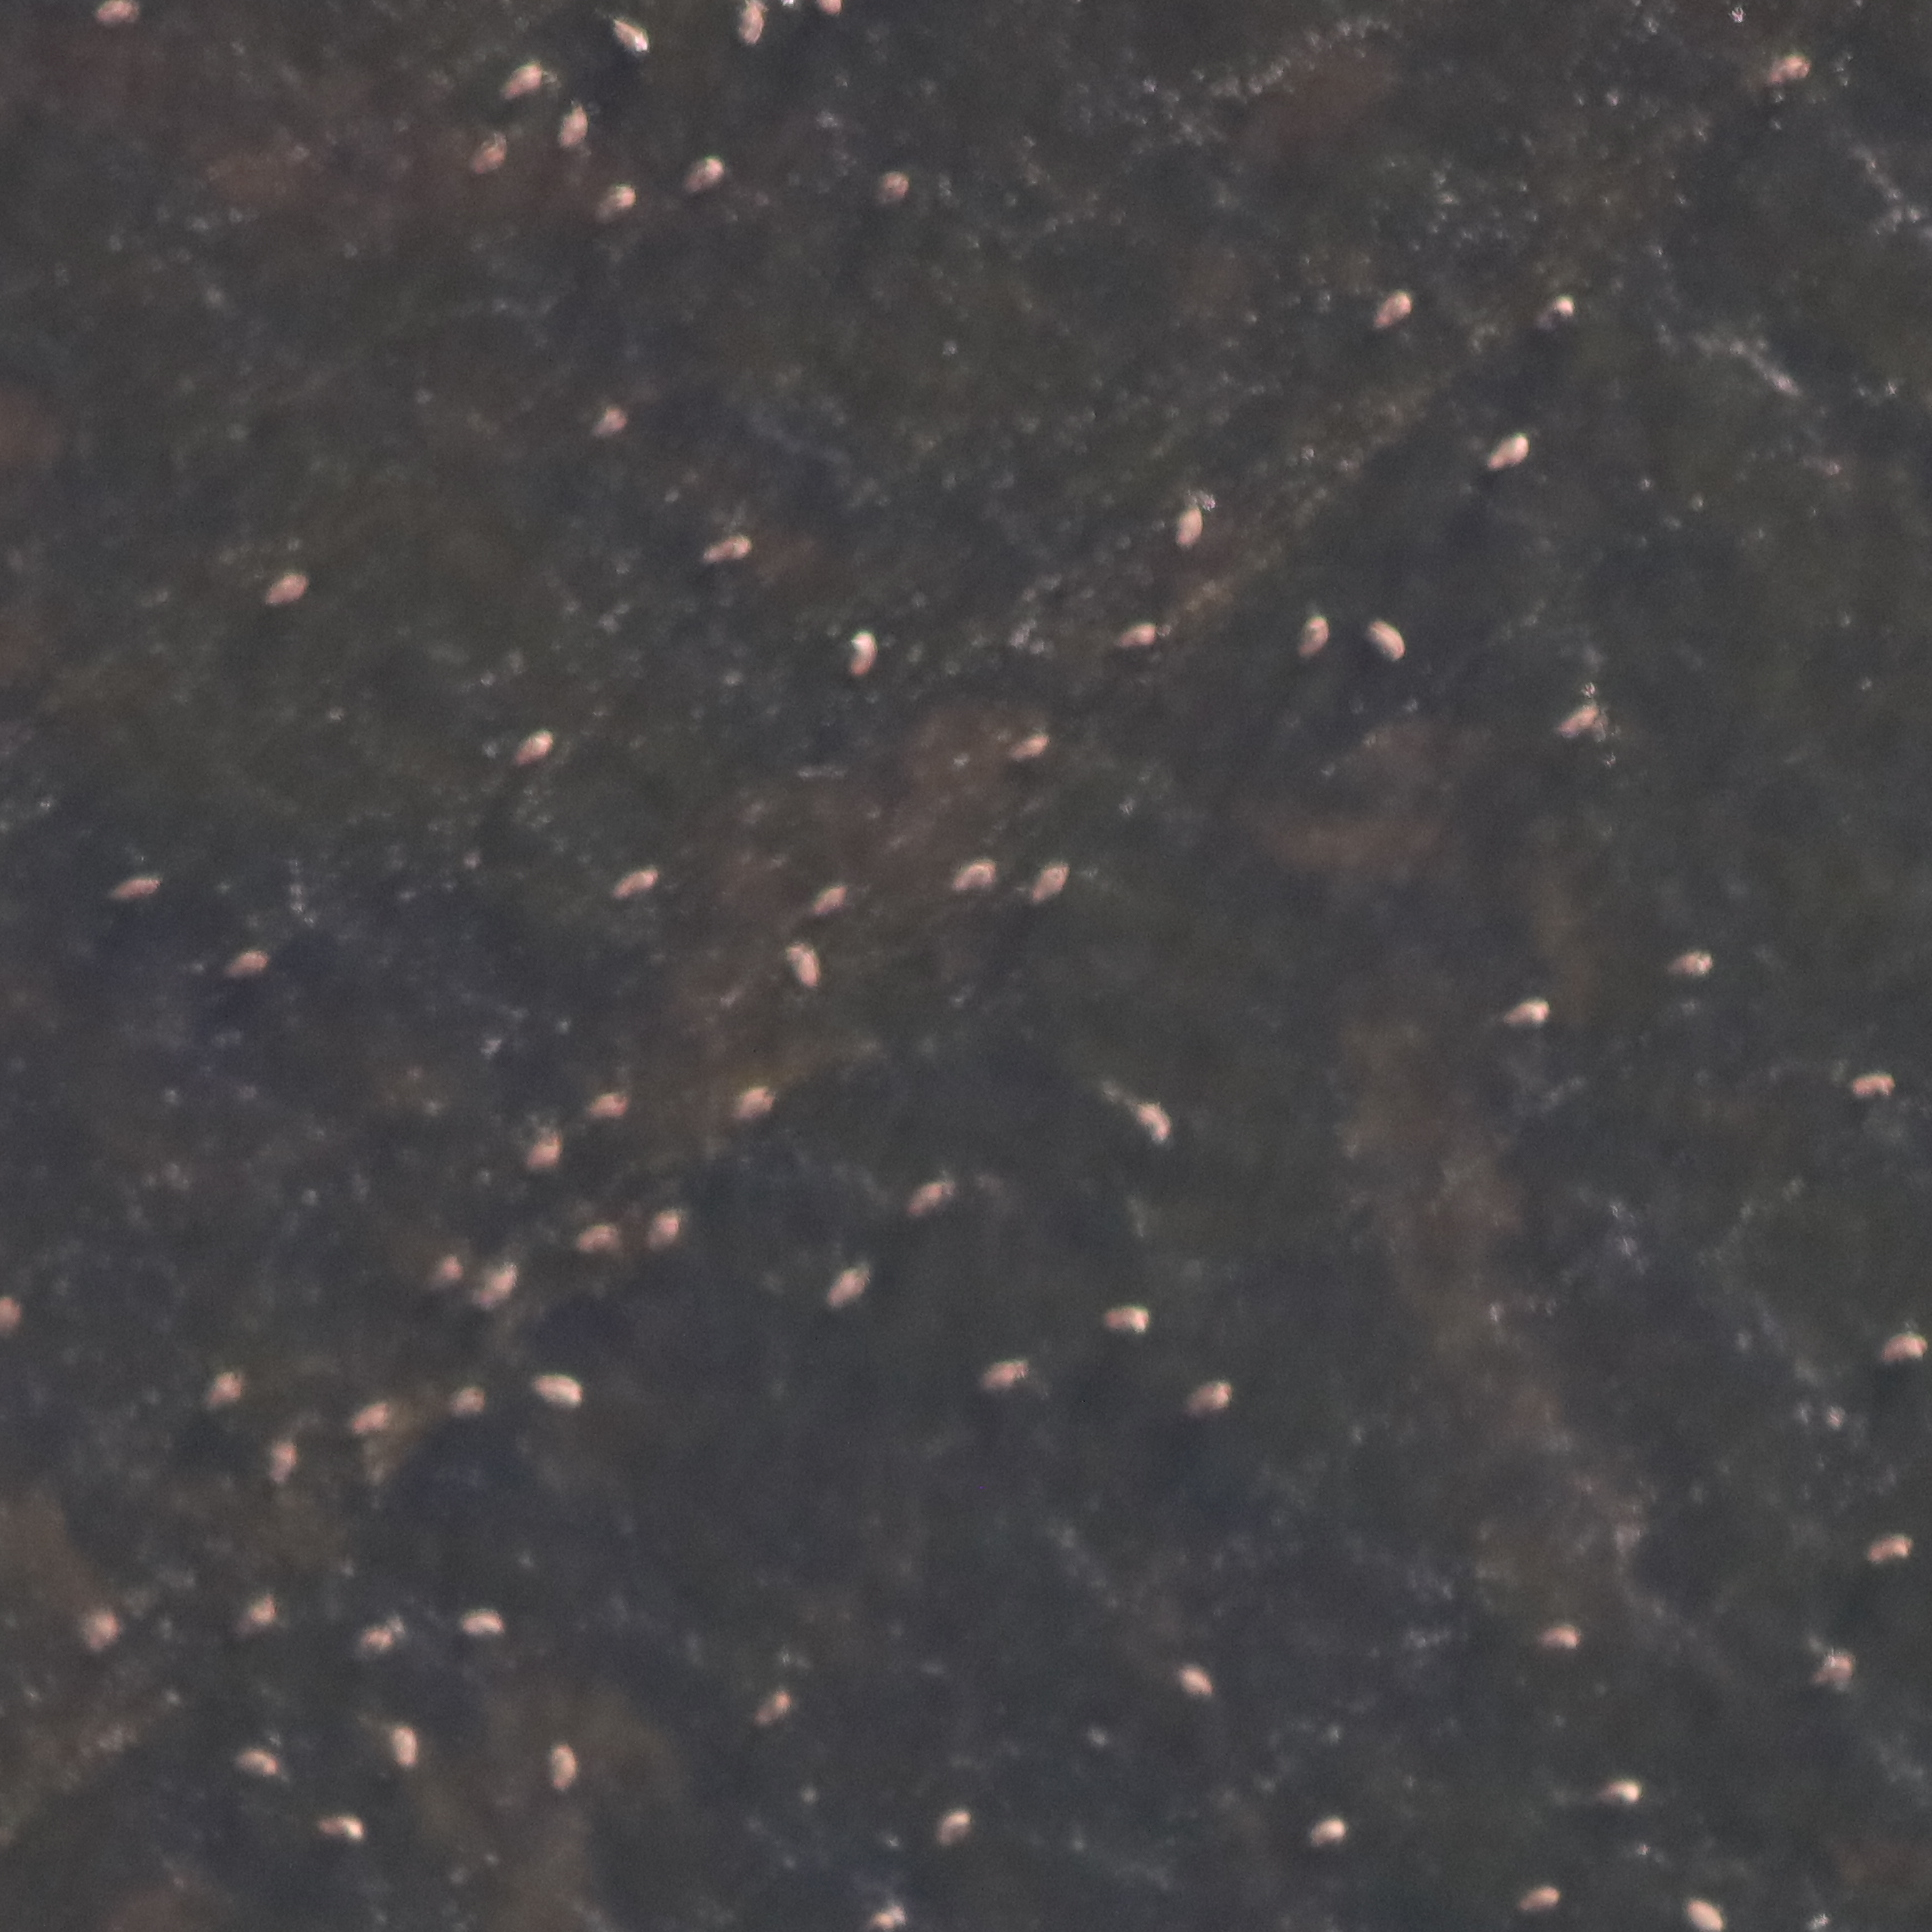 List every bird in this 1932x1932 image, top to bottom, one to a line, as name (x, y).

Canada goose (112, 14)
Canada goose (753, 22)
Canada goose (629, 42)
Canada goose (1793, 71)
Canada goose (520, 80)
Canada goose (575, 137)
Canada goose (487, 160)
Canada goose (700, 176)
Canada goose (894, 190)
Canada goose (617, 210)
Canada goose (1395, 301)
Canada goose (1556, 317)
Canada goose (609, 420)
Canada goose (1511, 456)
Canada goose (1189, 525)
Canada goose (725, 548)
Canada goose (284, 585)
Canada goose (1145, 634)
Canada goose (1310, 637)
Canada goose (1385, 637)
Canada goose (858, 658)
Canada goose (1576, 721)
Canada goose (1032, 745)
Canada goose (539, 753)
Canada goose (977, 876)
Canada goose (638, 879)
Canada goose (1048, 889)
Canada goose (141, 891)
Canada goose (828, 904)
Canada goose (250, 962)
Canada goose (1696, 964)
Canada goose (801, 973)
Canada goose (1527, 1014)
Canada goose (1871, 1082)
Canada goose (607, 1109)
Canada goose (759, 1109)
Canada goose (1152, 1115)
Canada goose (541, 1159)
Canada goose (921, 1201)
Canada goose (659, 1232)
Canada goose (602, 1240)
Canada goose (447, 1275)
Canada goose (843, 1287)
Canada goose (494, 1288)
Canada goose (2, 1319)
Canada goose (1118, 1322)
Canada goose (1903, 1348)
Canada goose (1008, 1376)
Canada goose (221, 1390)
Canada goose (559, 1392)
Canada goose (1208, 1402)
Canada goose (463, 1406)
Canada goose (366, 1418)
Canada goose (285, 1461)
Canada goose (1892, 1549)
Canada goose (481, 1620)
Canada goose (259, 1626)
Canada goose (96, 1633)
Canada goose (1559, 1638)
Canada goose (373, 1647)
Canada goose (1831, 1672)
Canada goose (1192, 1680)
Canada goose (767, 1709)
Canada goose (402, 1749)
Canada goose (261, 1765)
Canada goose (562, 1769)
Canada goose (1627, 1791)
Canada goose (340, 1828)
Canada goose (955, 1830)
Canada goose (1333, 1835)
Canada goose (1536, 1901)
Canada goose (1708, 1922)
Canada goose (879, 1929)